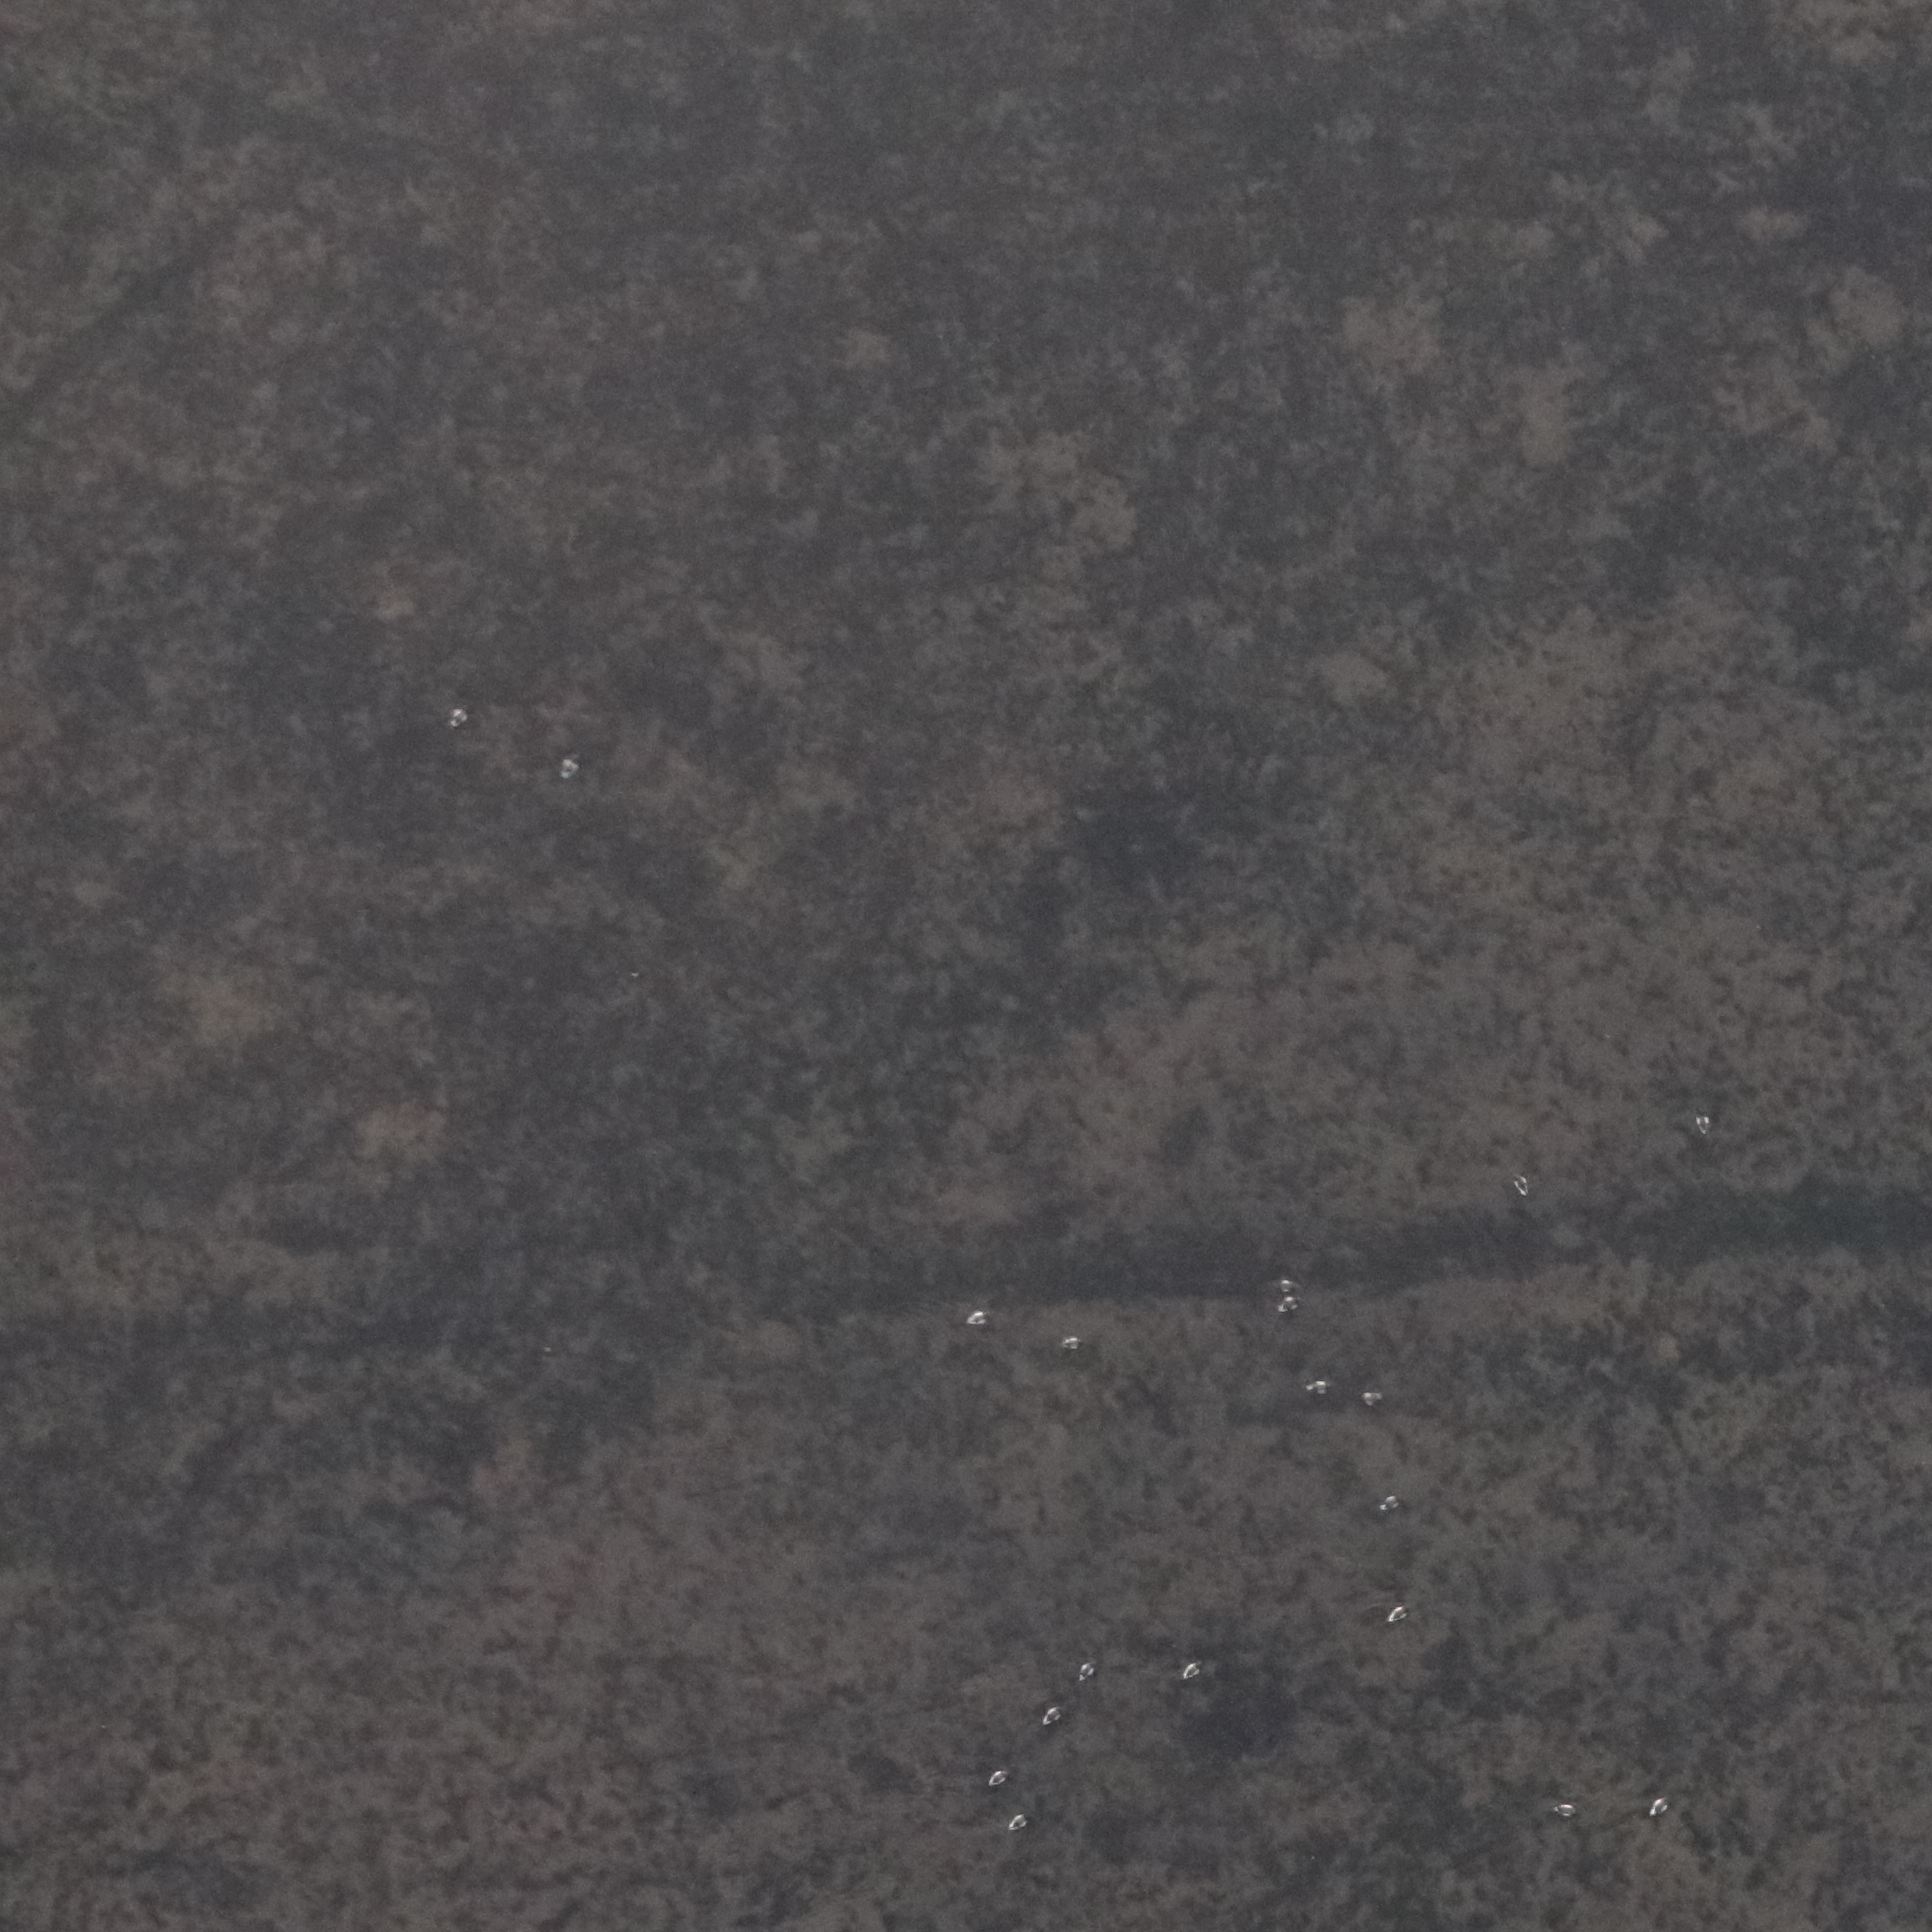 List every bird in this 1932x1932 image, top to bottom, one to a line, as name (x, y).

brant (458, 716)
brant (572, 768)
brant (1699, 1119)
brant (1518, 1184)
brant (1286, 1286)
brant (1286, 1304)
brant (986, 1317)
brant (1069, 1343)
brant (1315, 1380)
brant (1373, 1403)
brant (1399, 1495)
brant (1401, 1616)
brant (1196, 1667)
brant (1089, 1671)
brant (1042, 1715)
brant (993, 1775)
brant (1663, 1803)
brant (1578, 1806)
brant (1019, 1821)